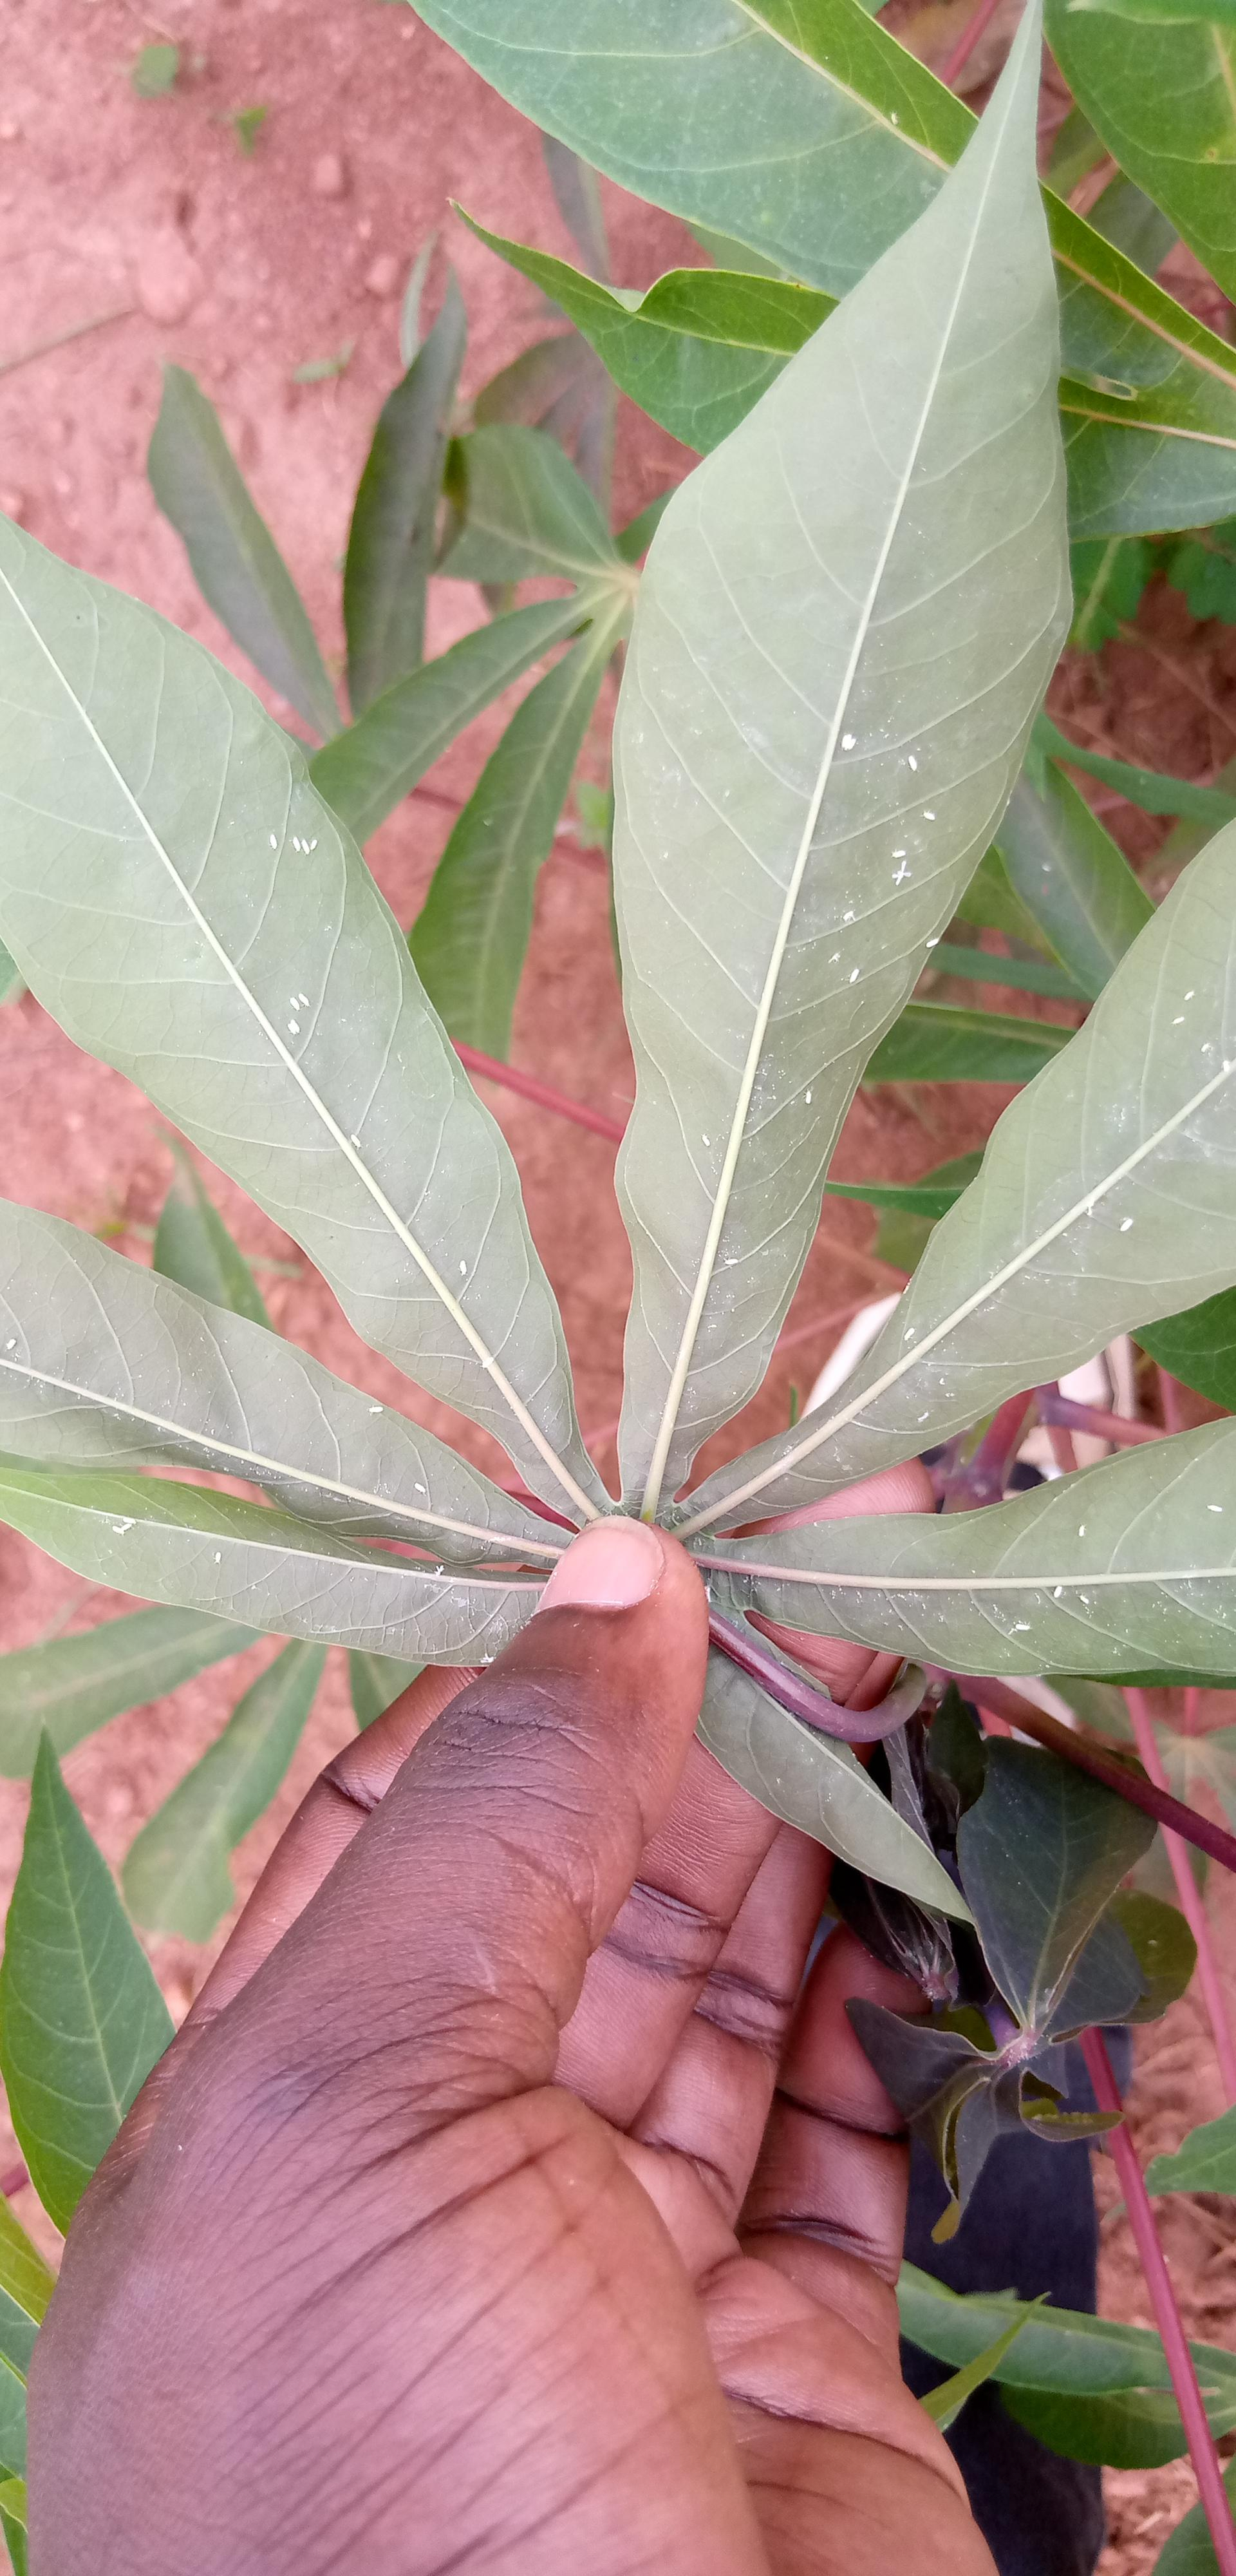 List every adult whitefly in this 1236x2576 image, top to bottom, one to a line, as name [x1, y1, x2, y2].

whitefly [841, 732, 852, 752]
whitefly [848, 737, 856, 752]
whitefly [906, 753, 919, 772]
whitefly [922, 810, 937, 824]
whitefly [268, 832, 279, 852]
whitefly [290, 836, 301, 854]
whitefly [300, 838, 311, 857]
whitefly [308, 838, 320, 852]
whitefly [890, 848, 908, 859]
whitefly [887, 858, 917, 887]
whitefly [841, 909, 857, 923]
whitefly [924, 936, 943, 950]
whitefly [846, 966, 863, 985]
whitefly [1182, 989, 1199, 1005]
whitefly [297, 992, 311, 1009]
whitefly [289, 996, 301, 1012]
whitefly [1170, 1015, 1188, 1027]
whitefly [288, 1018, 300, 1035]
whitefly [286, 1022, 296, 1036]
whitefly [1197, 1039, 1212, 1056]
whitefly [1221, 1058, 1233, 1075]
whitefly [802, 1087, 813, 1106]
whitefly [348, 1132, 362, 1150]
whitefly [701, 1132, 712, 1149]
whitefly [1118, 1217, 1136, 1235]
whitefly [456, 1257, 468, 1277]
whitefly [722, 1257, 738, 1268]
whitefly [900, 1323, 917, 1343]
whitefly [4, 1337, 18, 1352]
whitefly [367, 1404, 386, 1416]
whitefly [411, 1481, 427, 1495]
whitefly [1203, 1501, 1225, 1516]
whitefly [120, 1516, 137, 1525]
whitefly [120, 1522, 135, 1532]
whitefly [1077, 1522, 1087, 1540]
whitefly [110, 1524, 126, 1536]
whitefly [212, 1549, 223, 1567]
whitefly [431, 1562, 447, 1577]
whitefly [1051, 1584, 1063, 1599]
whitefly [1077, 1592, 1091, 1606]
whitefly [1013, 1621, 1032, 1633]
whitefly [478, 1651, 496, 1665]